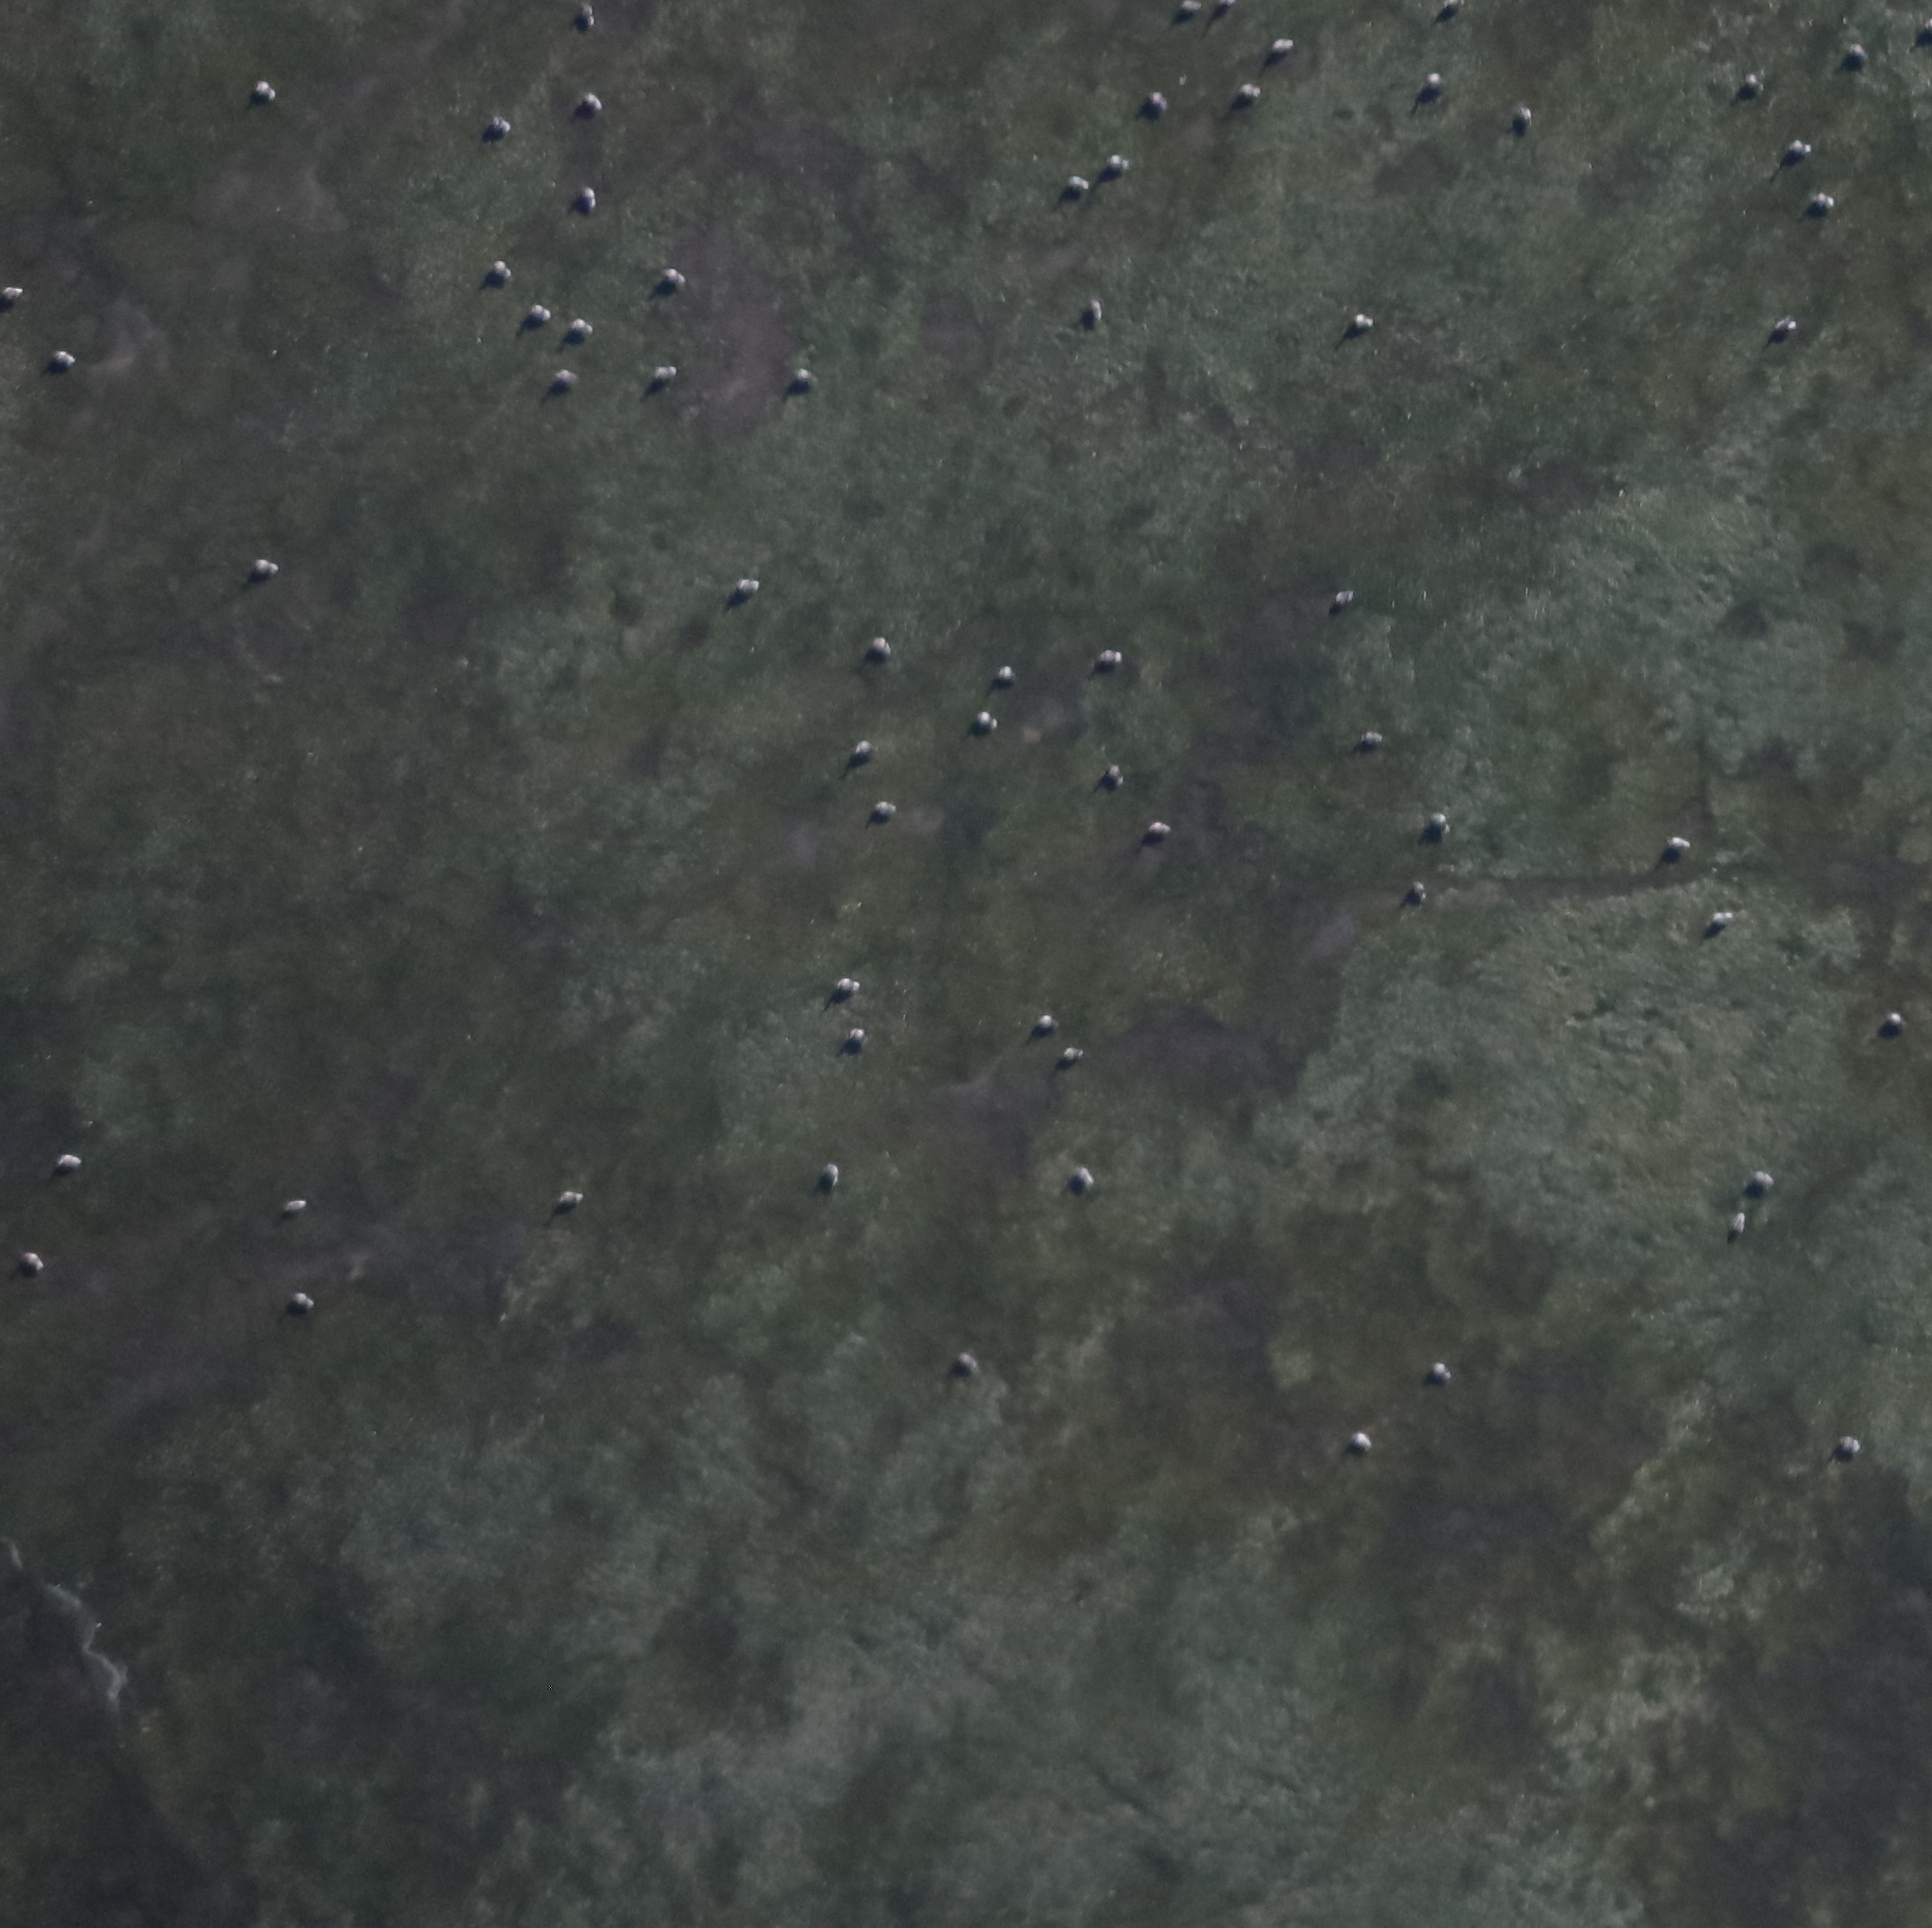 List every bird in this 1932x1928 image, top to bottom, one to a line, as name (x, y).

brant (1191, 1)
brant (1450, 1)
brant (586, 14)
brant (1282, 45)
brant (1857, 53)
brant (1755, 80)
brant (1435, 81)
brant (266, 90)
brant (1248, 93)
brant (1158, 100)
brant (594, 104)
brant (1525, 114)
brant (500, 125)
brant (1796, 144)
brant (1119, 163)
brant (1081, 185)
brant (590, 198)
brant (1823, 203)
brant (502, 271)
brant (676, 279)
brant (13, 295)
brant (1096, 310)
brant (542, 314)
brant (1364, 322)
brant (1784, 327)
brant (582, 328)
brant (64, 358)
brant (803, 373)
brant (666, 374)
brant (562, 375)
brant (267, 568)
brant (749, 584)
brant (1343, 599)
brant (881, 645)
brant (1110, 658)
brant (1005, 675)
brant (987, 721)
brant (1373, 739)
brant (861, 748)
brant (1116, 775)
brant (885, 809)
brant (1441, 823)
brant (1160, 829)
brant (1678, 844)
brant (1419, 891)
brant (1722, 919)
brant (847, 985)
brant (1897, 1022)
brant (1047, 1023)
brant (858, 1037)
brant (1072, 1055)
brant (68, 1159)
brant (832, 1173)
brant (1084, 1178)
brant (1764, 1179)
brant (570, 1198)
brant (295, 1204)
brant (1737, 1223)
brant (33, 1262)
brant (303, 1301)
brant (968, 1361)
brant (1441, 1373)
brant (1361, 1441)
brant (1851, 1445)